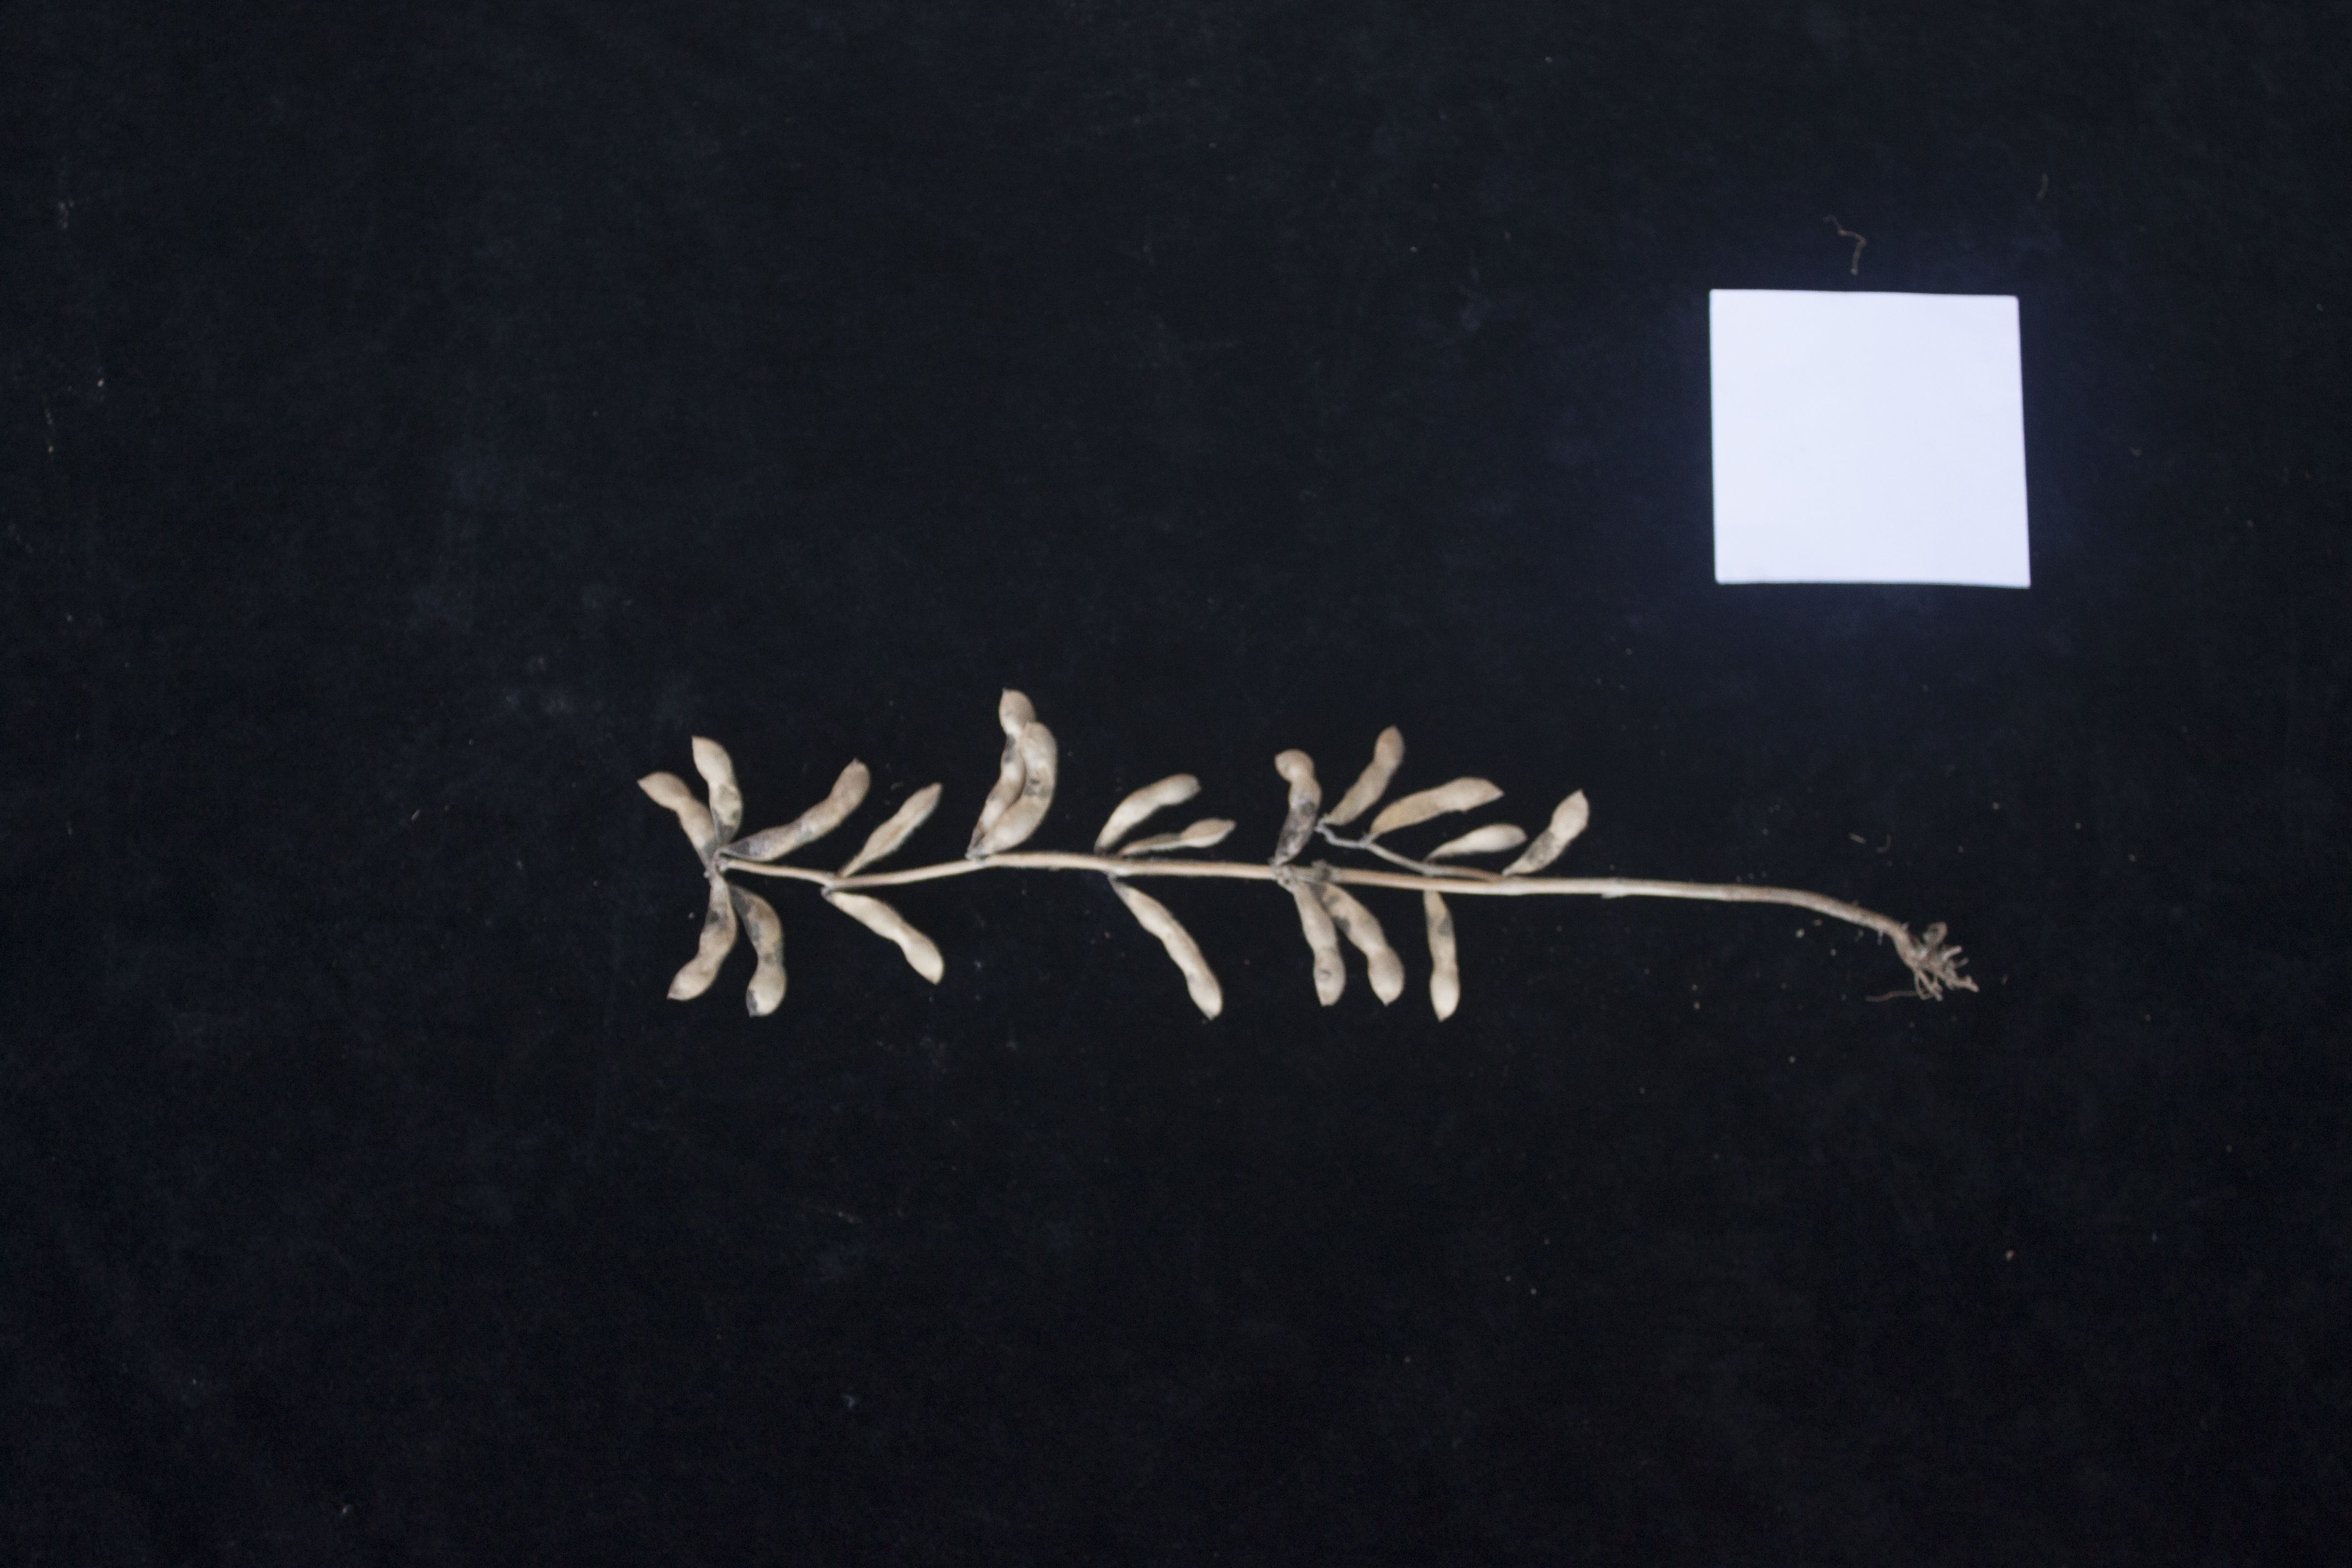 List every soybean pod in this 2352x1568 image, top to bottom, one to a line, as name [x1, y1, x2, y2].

soybean pod [966, 690, 1036, 858]
soybean pod [973, 725, 1056, 855]
soybean pod [1321, 728, 1403, 825]
soybean pod [693, 738, 742, 841]
soybean pod [1274, 752, 1320, 865]
soybean pod [724, 762, 869, 860]
soybean pod [1096, 774, 1199, 850]
soybean pod [639, 775, 718, 864]
soybean pod [1370, 780, 1503, 836]
soybean pod [840, 786, 939, 877]
soybean pod [1505, 791, 1587, 874]
soybean pod [1119, 820, 1233, 856]
soybean pod [1428, 826, 1524, 859]
soybean pod [668, 869, 735, 998]
soybean pod [1304, 879, 1402, 1004]
soybean pod [1280, 879, 1344, 1004]
soybean pod [728, 884, 785, 1015]
soybean pod [1112, 884, 1221, 1019]
soybean pod [1424, 888, 1458, 1021]
soybean pod [823, 894, 942, 984]